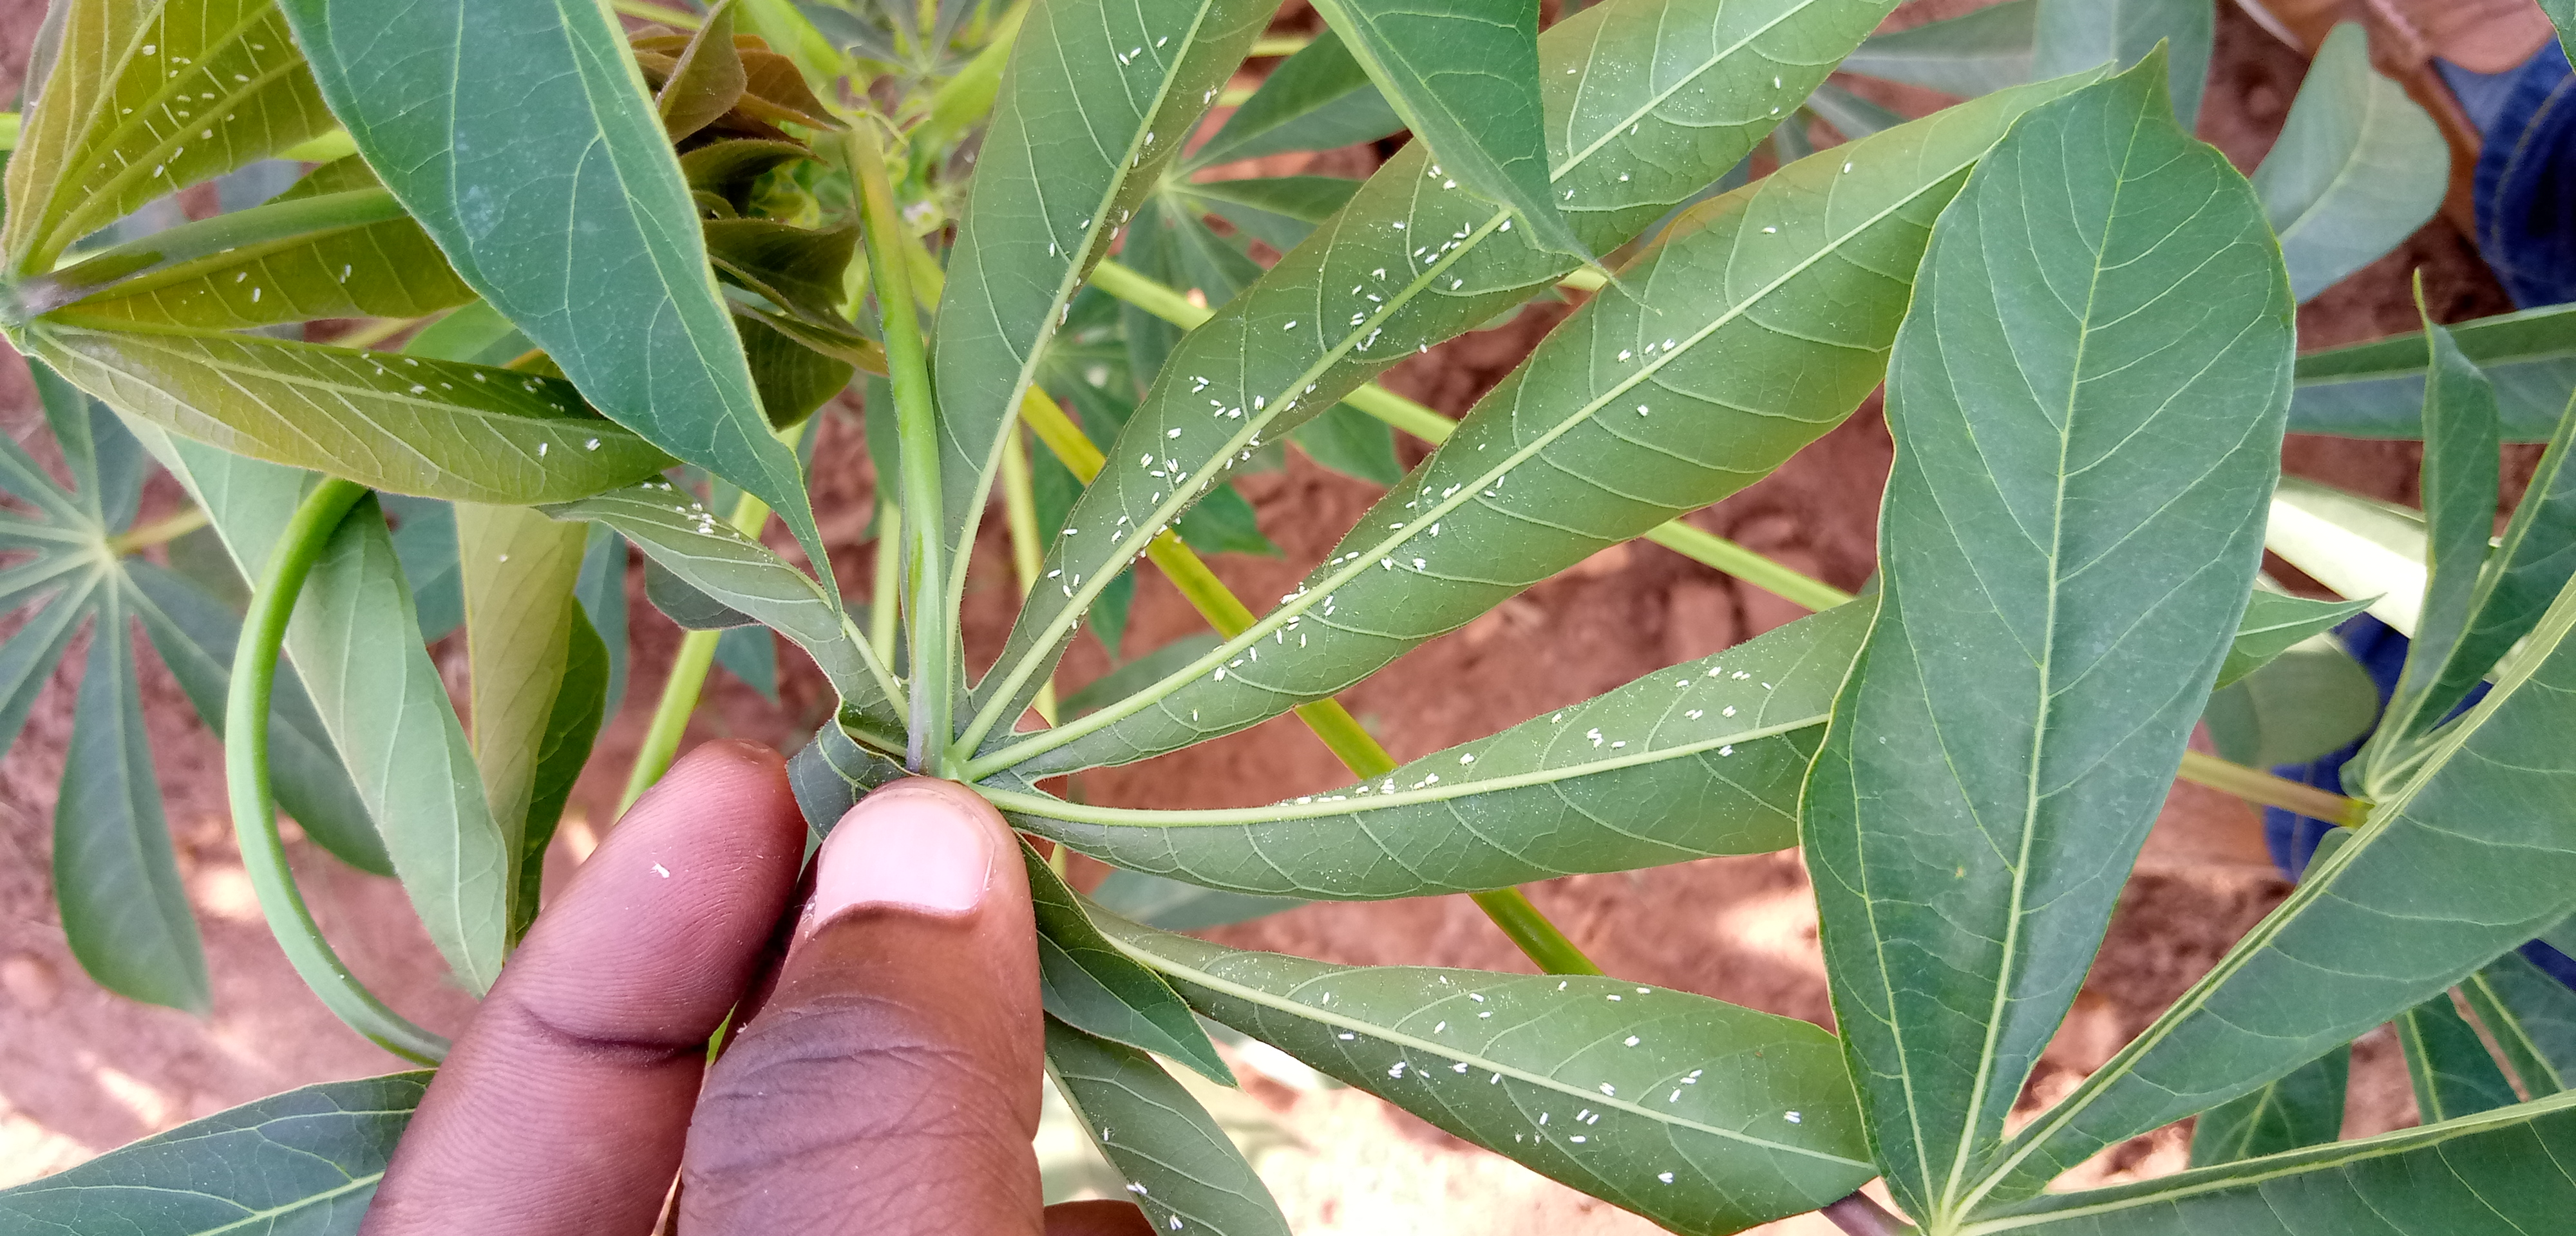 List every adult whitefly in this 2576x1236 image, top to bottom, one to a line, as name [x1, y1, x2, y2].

whitefly [1155, 35, 1169, 51]
whitefly [1130, 45, 1142, 60]
whitefly [1117, 51, 1132, 68]
whitefly [1564, 65, 1578, 79]
whitefly [1772, 73, 1785, 93]
whitefly [1202, 88, 1212, 107]
whitefly [1768, 103, 1781, 117]
whitefly [1627, 118, 1643, 139]
whitefly [1141, 130, 1157, 147]
whitefly [1131, 148, 1141, 167]
whitefly [1840, 160, 1854, 175]
whitefly [1432, 164, 1443, 176]
whitefly [1426, 170, 1438, 181]
whitefly [1615, 173, 1632, 185]
whitefly [1442, 178, 1458, 192]
whitefly [1564, 185, 1578, 202]
whitefly [1119, 208, 1132, 225]
whitefly [1079, 218, 1092, 232]
whitefly [1497, 219, 1513, 234]
whitefly [1390, 220, 1407, 231]
whitefly [1464, 221, 1473, 236]
whitefly [1760, 223, 1778, 238]
whitefly [1108, 225, 1121, 242]
whitefly [1450, 230, 1467, 240]
whitefly [1048, 239, 1056, 259]
whitefly [1450, 239, 1463, 251]
whitefly [1440, 240, 1452, 256]
whitefly [1411, 246, 1428, 259]
whitefly [1423, 252, 1439, 267]
whitefly [1370, 267, 1381, 278]
whitefly [1380, 267, 1387, 282]
whitefly [234, 270, 249, 284]
whitefly [1446, 278, 1464, 294]
whitefly [1350, 283, 1365, 297]
whitefly [252, 285, 264, 304]
whitefly [1365, 292, 1383, 304]
whitefly [1062, 301, 1072, 314]
whitefly [1374, 303, 1385, 315]
whitefly [1351, 311, 1366, 320]
whitefly [1057, 312, 1070, 327]
whitefly [1348, 318, 1365, 328]
whitefly [1282, 319, 1298, 333]
whitefly [1368, 327, 1383, 337]
whitefly [1364, 335, 1377, 349]
whitefly [1660, 338, 1673, 350]
whitefly [1663, 339, 1677, 353]
whitefly [1417, 341, 1430, 355]
whitefly [1354, 341, 1365, 352]
whitefly [1642, 342, 1656, 355]
whitefly [1617, 347, 1628, 360]
whitefly [1618, 351, 1632, 364]
whitefly [402, 356, 421, 369]
whitefly [1195, 375, 1213, 388]
whitefly [1190, 382, 1206, 396]
whitefly [1302, 384, 1312, 396]
whitefly [1254, 393, 1261, 411]
whitefly [1260, 395, 1267, 411]
whitefly [1208, 397, 1222, 408]
whitefly [1281, 399, 1296, 414]
whitefly [1641, 404, 1650, 414]
whitefly [1636, 404, 1649, 418]
whitefly [1212, 406, 1228, 419]
whitefly [1227, 406, 1242, 418]
whitefly [1230, 409, 1243, 422]
whitefly [1166, 426, 1183, 436]
whitefly [1168, 431, 1182, 440]
whitefly [586, 438, 599, 450]
whitefly [1248, 438, 1262, 449]
whitefly [538, 439, 551, 460]
whitefly [589, 441, 603, 453]
whitefly [1473, 442, 1487, 454]
whitefly [1238, 449, 1254, 464]
whitefly [1235, 450, 1255, 464]
whitefly [1139, 452, 1150, 465]
whitefly [1142, 454, 1155, 470]
whitefly [1225, 455, 1234, 473]
whitefly [1171, 456, 1180, 471]
whitefly [1165, 457, 1177, 474]
whitefly [1149, 469, 1168, 478]
whitefly [1175, 469, 1189, 485]
whitefly [1495, 475, 1506, 490]
whitefly [1198, 478, 1209, 493]
whitefly [641, 482, 655, 491]
whitefly [1452, 482, 1463, 496]
whitefly [1419, 485, 1435, 497]
whitefly [1439, 486, 1450, 498]
whitefly [1481, 487, 1497, 500]
whitefly [1443, 489, 1453, 501]
whitefly [1150, 489, 1162, 507]
whitefly [1404, 499, 1417, 510]
whitefly [674, 504, 687, 514]
whitefly [699, 511, 715, 520]
whitefly [686, 513, 699, 521]
whitefly [1115, 514, 1128, 527]
whitefly [1171, 515, 1185, 527]
whitefly [703, 517, 719, 527]
whitefly [1385, 520, 1406, 530]
whitefly [1432, 521, 1441, 538]
whitefly [697, 521, 710, 529]
whitefly [1155, 523, 1169, 537]
whitefly [1428, 523, 1435, 537]
whitefly [1110, 527, 1124, 545]
whitefly [696, 527, 717, 536]
whitefly [1060, 527, 1081, 536]
whitefly [1139, 547, 1148, 561]
whitefly [1343, 550, 1361, 562]
whitefly [1126, 554, 1137, 567]
whitefly [1328, 556, 1347, 567]
whitefly [1379, 556, 1392, 572]
whitefly [1386, 556, 1396, 566]
whitefly [1412, 557, 1426, 565]
whitefly [1411, 562, 1425, 571]
whitefly [1045, 567, 1063, 580]
whitefly [1072, 571, 1080, 588]
whitefly [1061, 582, 1075, 600]
whitefly [1296, 585, 1309, 592]
whitefly [1277, 592, 1300, 608]
whitefly [1321, 593, 1334, 608]
whitefly [1321, 604, 1337, 619]
whitefly [1286, 615, 1301, 624]
whitefly [1070, 616, 1079, 631]
whitefly [1285, 621, 1301, 632]
whitefly [1274, 626, 1289, 649]
whitefly [1299, 631, 1309, 649]
whitefly [1246, 642, 1260, 663]
whitefly [1229, 657, 1245, 669]
whitefly [1712, 664, 1722, 679]
whitefly [1706, 665, 1718, 678]
whitefly [1213, 666, 1222, 683]
whitefly [1217, 668, 1227, 682]
whitefly [1729, 668, 1744, 680]
whitefly [1739, 671, 1753, 682]
whitefly [1673, 678, 1693, 689]
whitefly [1759, 680, 1776, 693]
whitefly [1719, 704, 1734, 718]
whitefly [1191, 706, 1201, 724]
whitefly [1727, 707, 1737, 719]
whitefly [1683, 707, 1697, 719]
whitefly [1690, 708, 1705, 723]
whitefly [1548, 711, 1566, 727]
whitefly [1587, 727, 1599, 736]
whitefly [1585, 733, 1604, 740]
whitefly [1592, 736, 1604, 750]
whitefly [1608, 738, 1627, 751]
whitefly [1717, 744, 1734, 756]
whitefly [1721, 748, 1734, 759]
whitefly [1459, 751, 1472, 764]
whitefly [1462, 755, 1476, 765]
whitefly [1425, 771, 1435, 783]
whitefly [1426, 774, 1440, 785]
whitefly [1383, 777, 1395, 785]
whitefly [1412, 780, 1426, 790]
whitefly [1378, 783, 1397, 791]
whitefly [1354, 785, 1370, 795]
whitefly [1379, 789, 1394, 796]
whitefly [1331, 794, 1348, 802]
whitefly [1314, 795, 1332, 803]
whitefly [1294, 796, 1312, 801]
whitefly [1437, 972, 1452, 987]
whitefly [1554, 978, 1569, 995]
whitefly [1634, 986, 1654, 997]
whitefly [1318, 988, 1332, 1007]
whitefly [1466, 989, 1486, 1005]
whitefly [1602, 991, 1624, 1004]
whitefly [1475, 1009, 1493, 1020]
whitefly [1432, 1018, 1449, 1036]
whitefly [1336, 1031, 1357, 1043]
whitefly [1622, 1035, 1638, 1046]
whitefly [1627, 1037, 1641, 1049]
whitefly [1388, 1060, 1408, 1071]
whitefly [1452, 1062, 1469, 1070]
whitefly [1687, 1067, 1704, 1078]
whitefly [1417, 1067, 1433, 1081]
whitefly [1455, 1067, 1467, 1074]
whitefly [1386, 1068, 1405, 1079]
whitefly [1488, 1070, 1502, 1089]
whitefly [1677, 1076, 1698, 1085]
whitefly [1600, 1081, 1616, 1092]
whitefly [1597, 1084, 1615, 1098]
whitefly [1667, 1086, 1684, 1104]
whitefly [1573, 1107, 1589, 1123]
whitefly [1536, 1109, 1551, 1127]
whitefly [1783, 1109, 1802, 1118]
whitefly [1585, 1112, 1600, 1127]
whitefly [1782, 1113, 1802, 1125]
whitefly [1100, 1124, 1113, 1143]
whitefly [1513, 1128, 1524, 1147]
whitefly [1532, 1132, 1542, 1145]
whitefly [1566, 1134, 1590, 1144]
whitefly [1655, 1170, 1676, 1185]
whitefly [1134, 1180, 1150, 1197]
whitefly [1123, 1183, 1138, 1194]
whitefly [1172, 1214, 1185, 1230]
whitefly [1168, 1217, 1178, 1231]